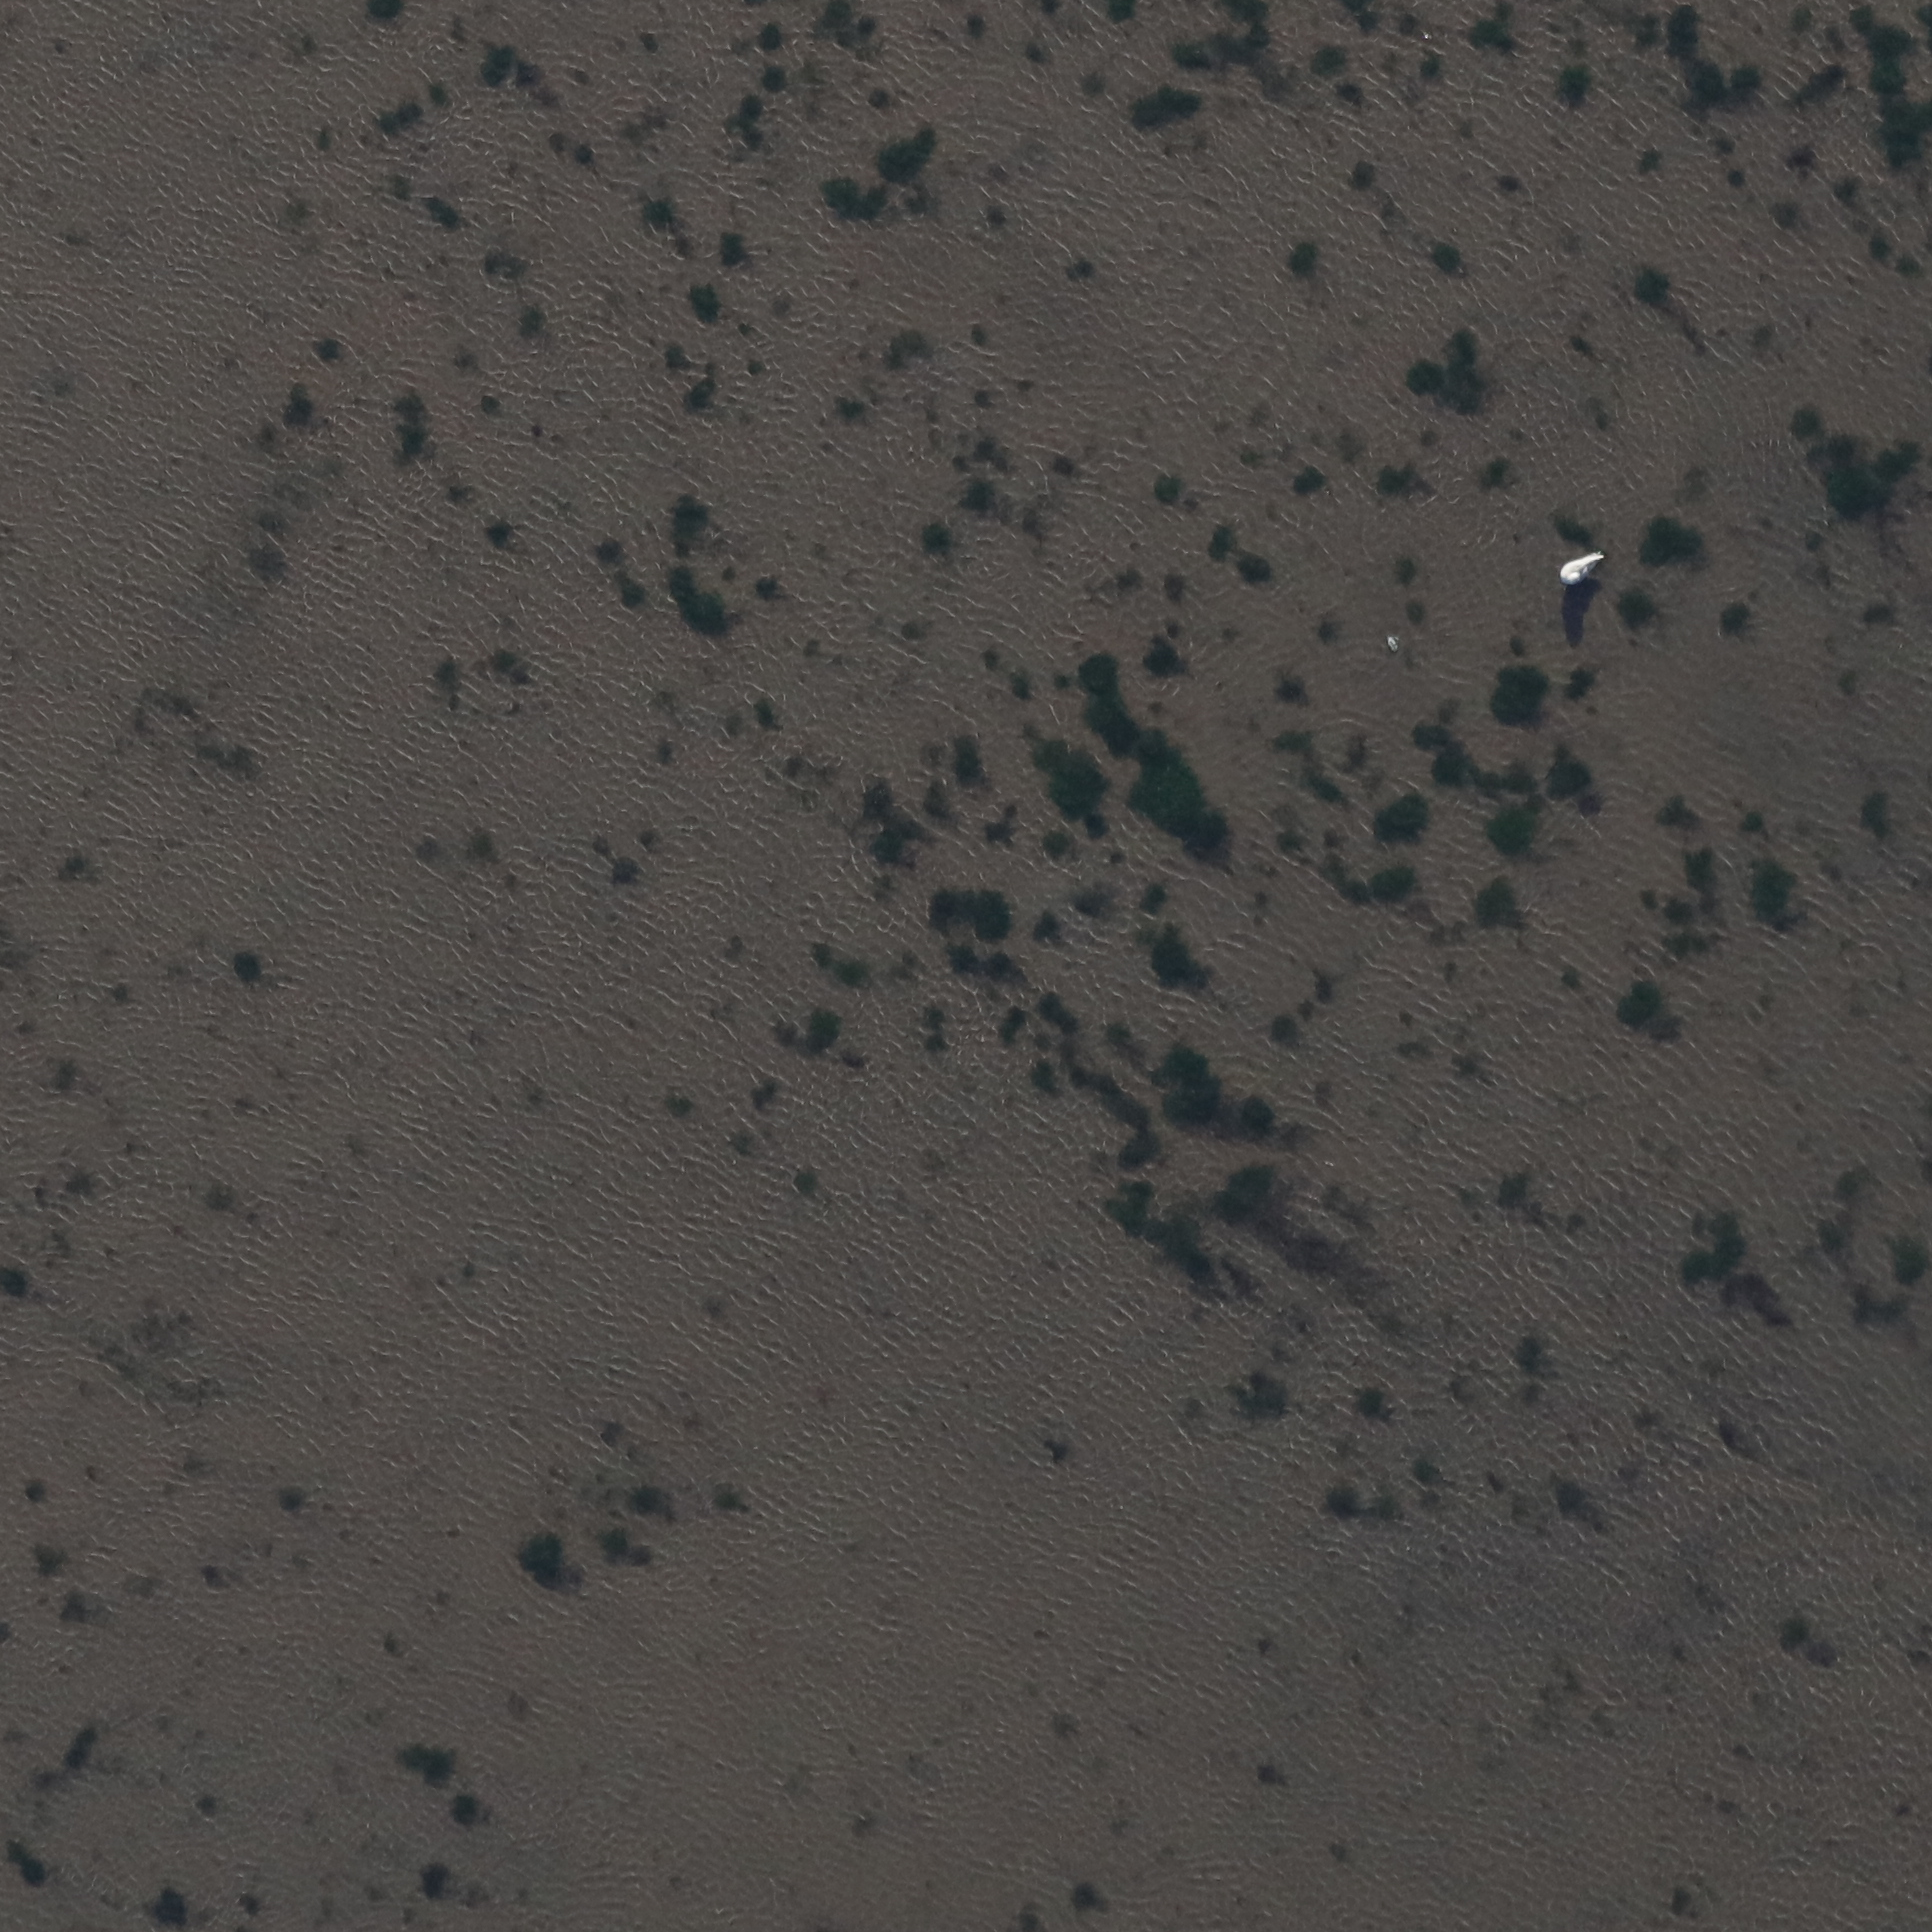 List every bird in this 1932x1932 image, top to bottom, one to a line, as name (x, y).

gull (1579, 566)